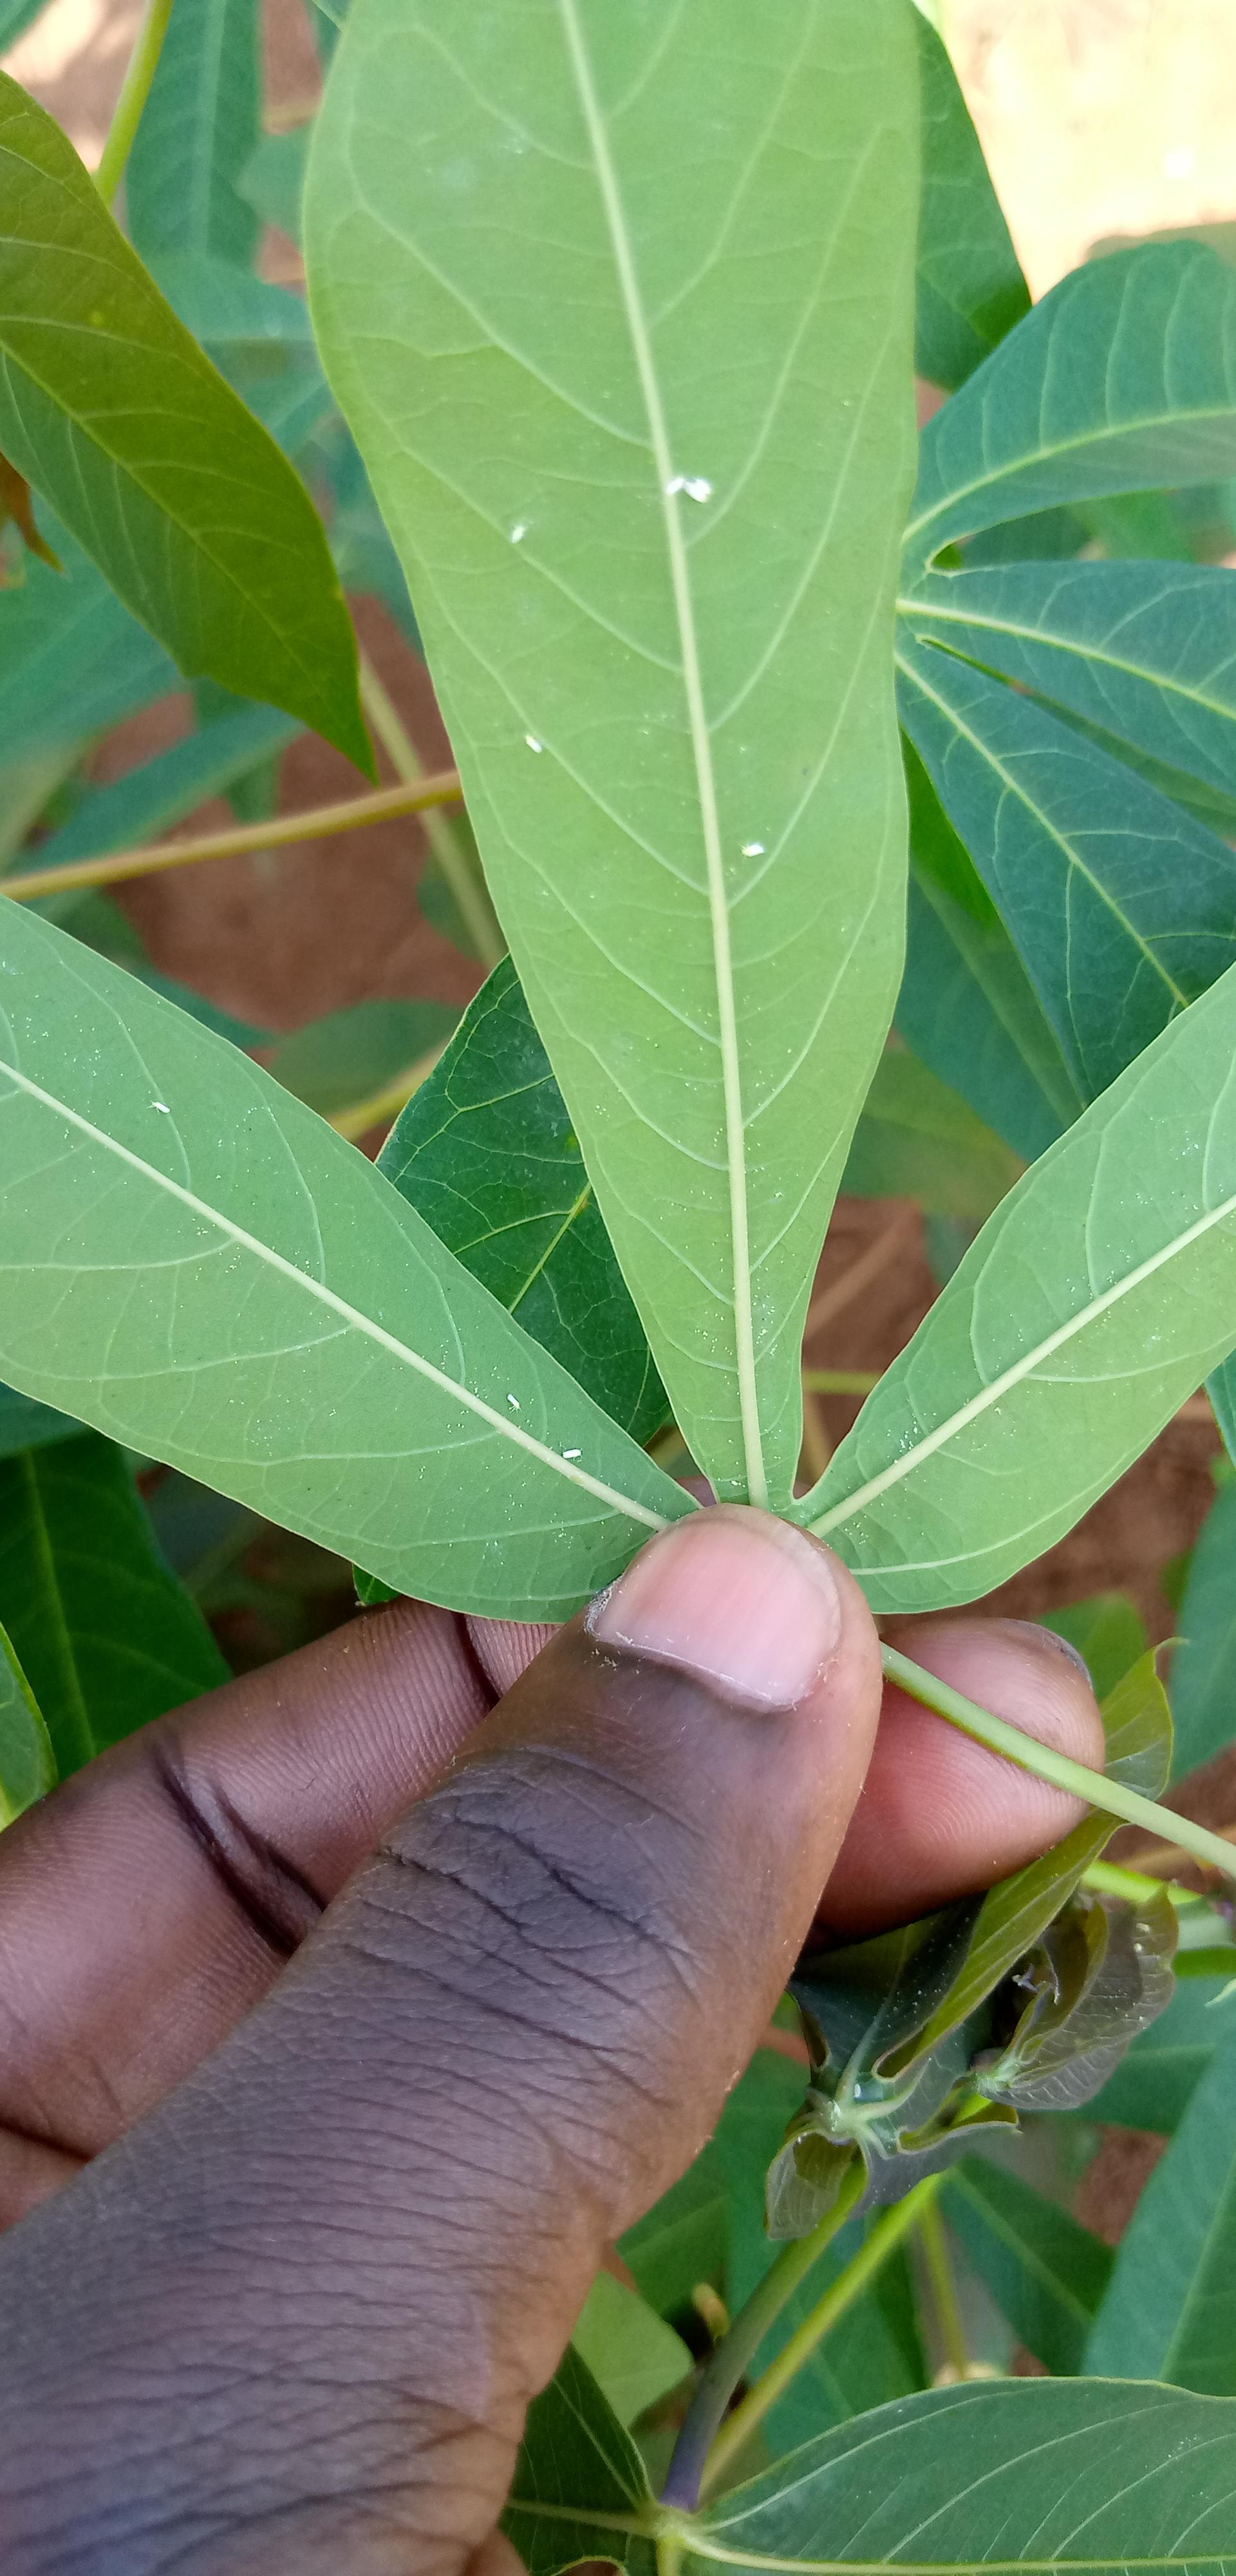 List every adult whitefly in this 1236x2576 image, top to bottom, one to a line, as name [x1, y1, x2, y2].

whitefly [662, 471, 684, 495]
whitefly [695, 477, 714, 495]
whitefly [684, 478, 713, 505]
whitefly [507, 522, 531, 549]
whitefly [522, 734, 543, 755]
whitefly [738, 842, 766, 860]
whitefly [148, 1098, 171, 1116]
whitefly [505, 1390, 522, 1414]
whitefly [559, 1448, 584, 1461]